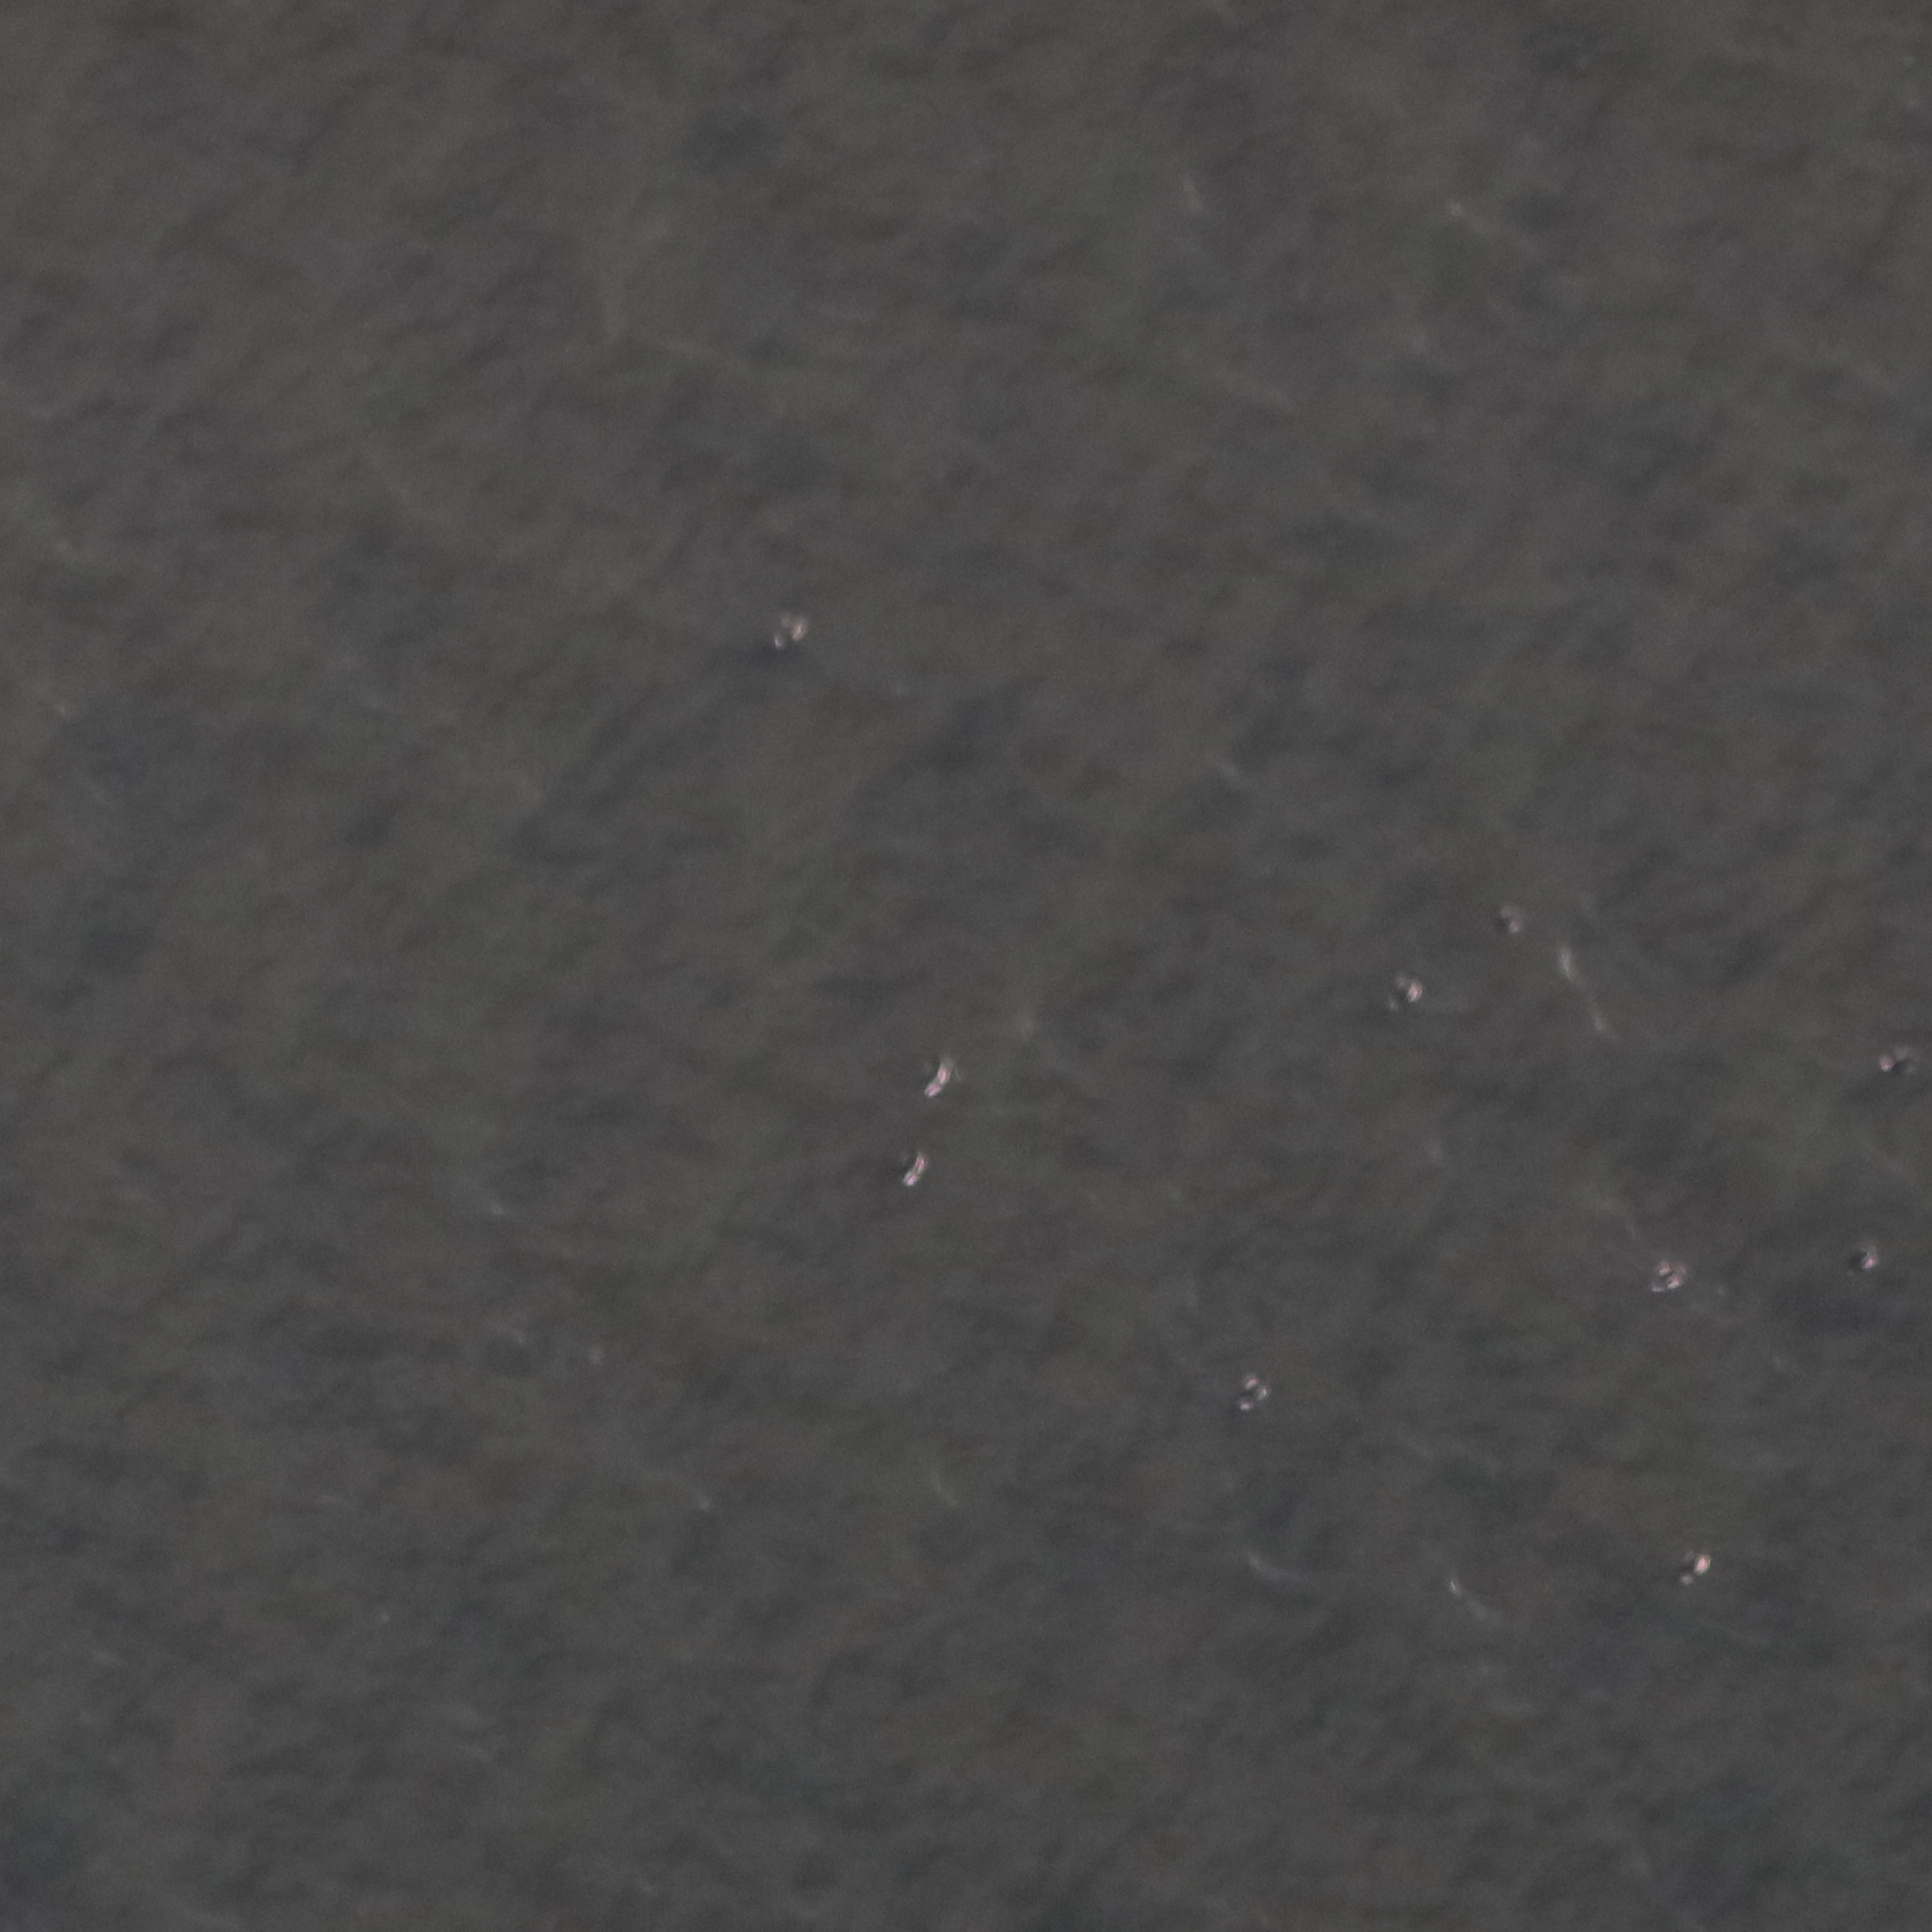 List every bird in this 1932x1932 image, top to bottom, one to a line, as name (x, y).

brant (794, 631)
brant (1507, 925)
brant (1398, 989)
brant (1899, 1066)
brant (933, 1074)
brant (909, 1168)
brant (1861, 1258)
brant (1674, 1281)
brant (1256, 1392)
brant (1691, 1567)